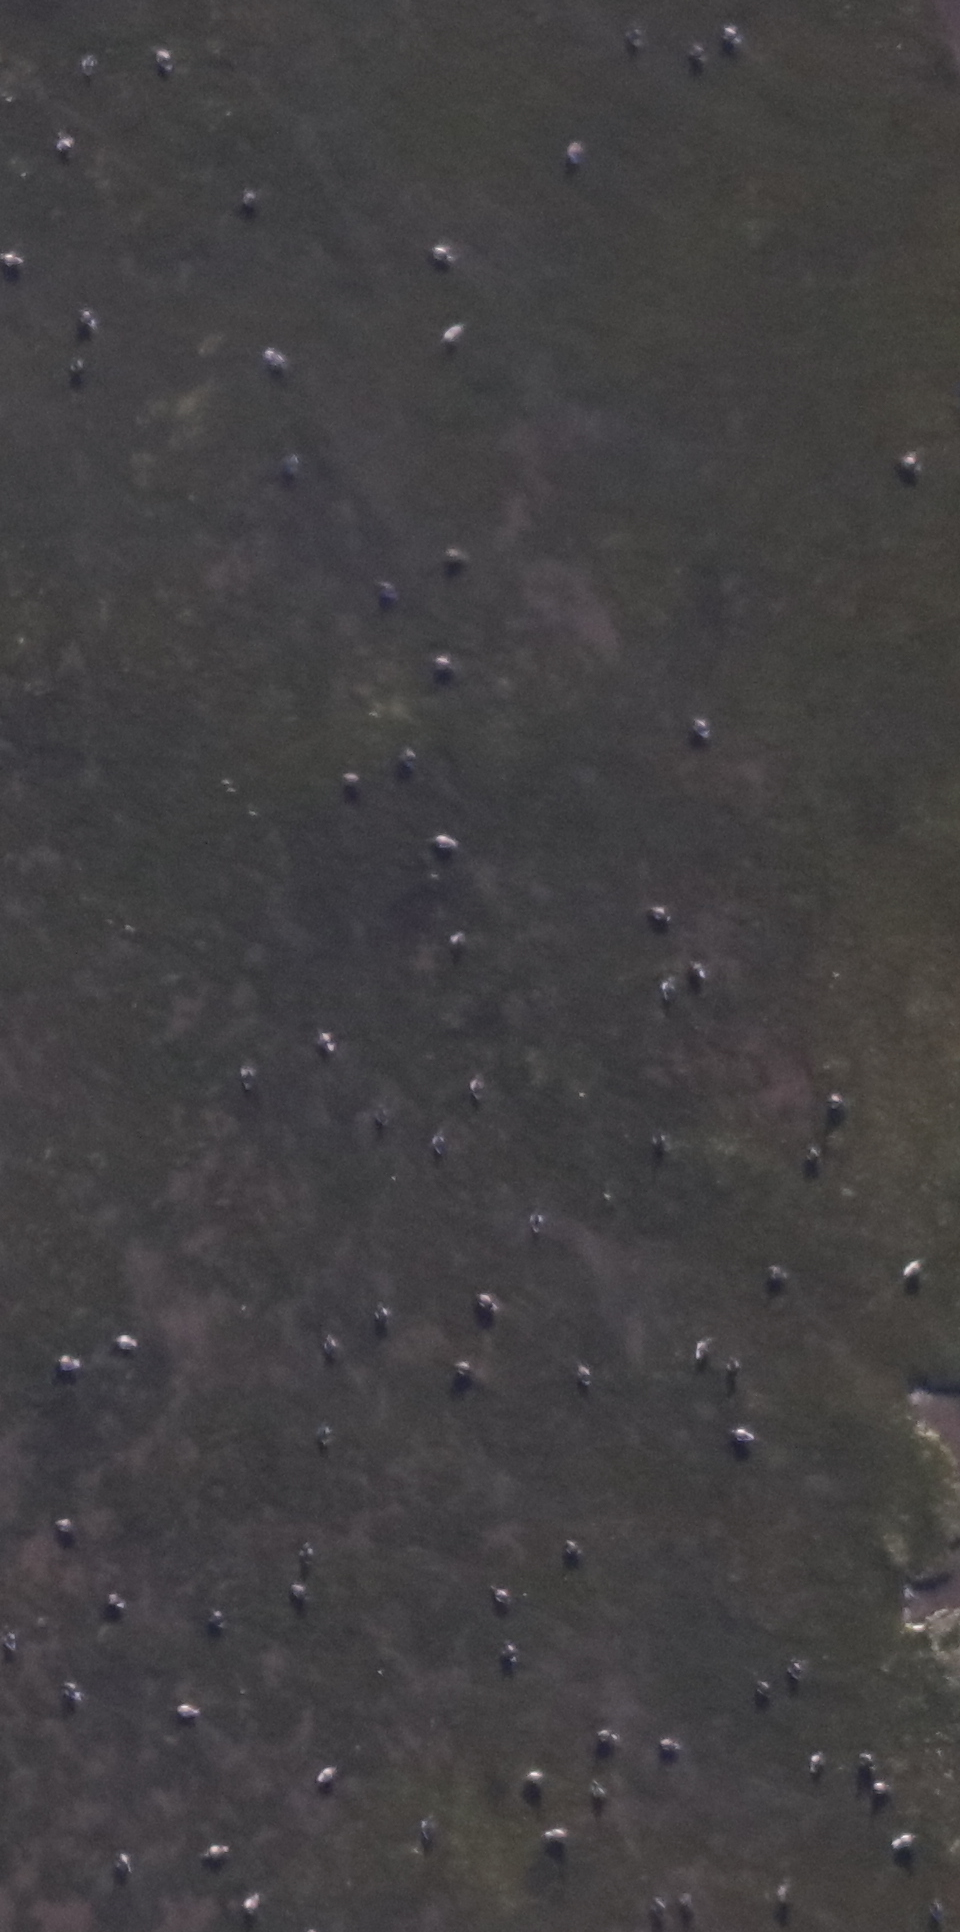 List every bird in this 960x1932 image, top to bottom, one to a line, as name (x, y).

brant (736, 34)
brant (636, 37)
brant (691, 51)
brant (85, 66)
brant (161, 66)
brant (577, 147)
brant (68, 158)
brant (262, 198)
brant (432, 257)
brant (15, 263)
brant (86, 316)
brant (440, 329)
brant (279, 361)
brant (70, 362)
brant (911, 449)
brant (287, 461)
brant (452, 551)
brant (383, 591)
brant (441, 669)
brant (699, 726)
brant (409, 756)
brant (346, 778)
brant (437, 846)
brant (659, 916)
brant (455, 942)
brant (696, 974)
brant (665, 993)
brant (323, 1044)
brant (243, 1087)
brant (476, 1089)
brant (833, 1109)
brant (386, 1119)
brant (440, 1139)
brant (657, 1140)
brant (817, 1158)
brant (539, 1233)
brant (771, 1268)
brant (917, 1273)
brant (489, 1308)
brant (374, 1310)
brant (113, 1339)
brant (336, 1339)
brant (696, 1347)
brant (733, 1363)
brant (469, 1371)
brant (65, 1372)
brant (585, 1377)
brant (334, 1428)
brant (743, 1432)
brant (70, 1522)
brant (304, 1549)
brant (564, 1555)
brant (501, 1583)
brant (296, 1584)
brant (110, 1608)
brant (207, 1615)
brant (7, 1636)
brant (512, 1649)
brant (796, 1665)
brant (66, 1685)
brant (762, 1688)
brant (192, 1708)
brant (613, 1740)
brant (666, 1745)
brant (818, 1764)
brant (877, 1765)
brant (332, 1775)
brant (531, 1778)
brant (600, 1794)
brant (886, 1795)
brant (567, 1831)
brant (425, 1833)
brant (903, 1839)
brant (218, 1852)
brant (126, 1864)
brant (785, 1894)
brant (667, 1903)
brant (698, 1903)
brant (250, 1912)
brant (946, 1920)